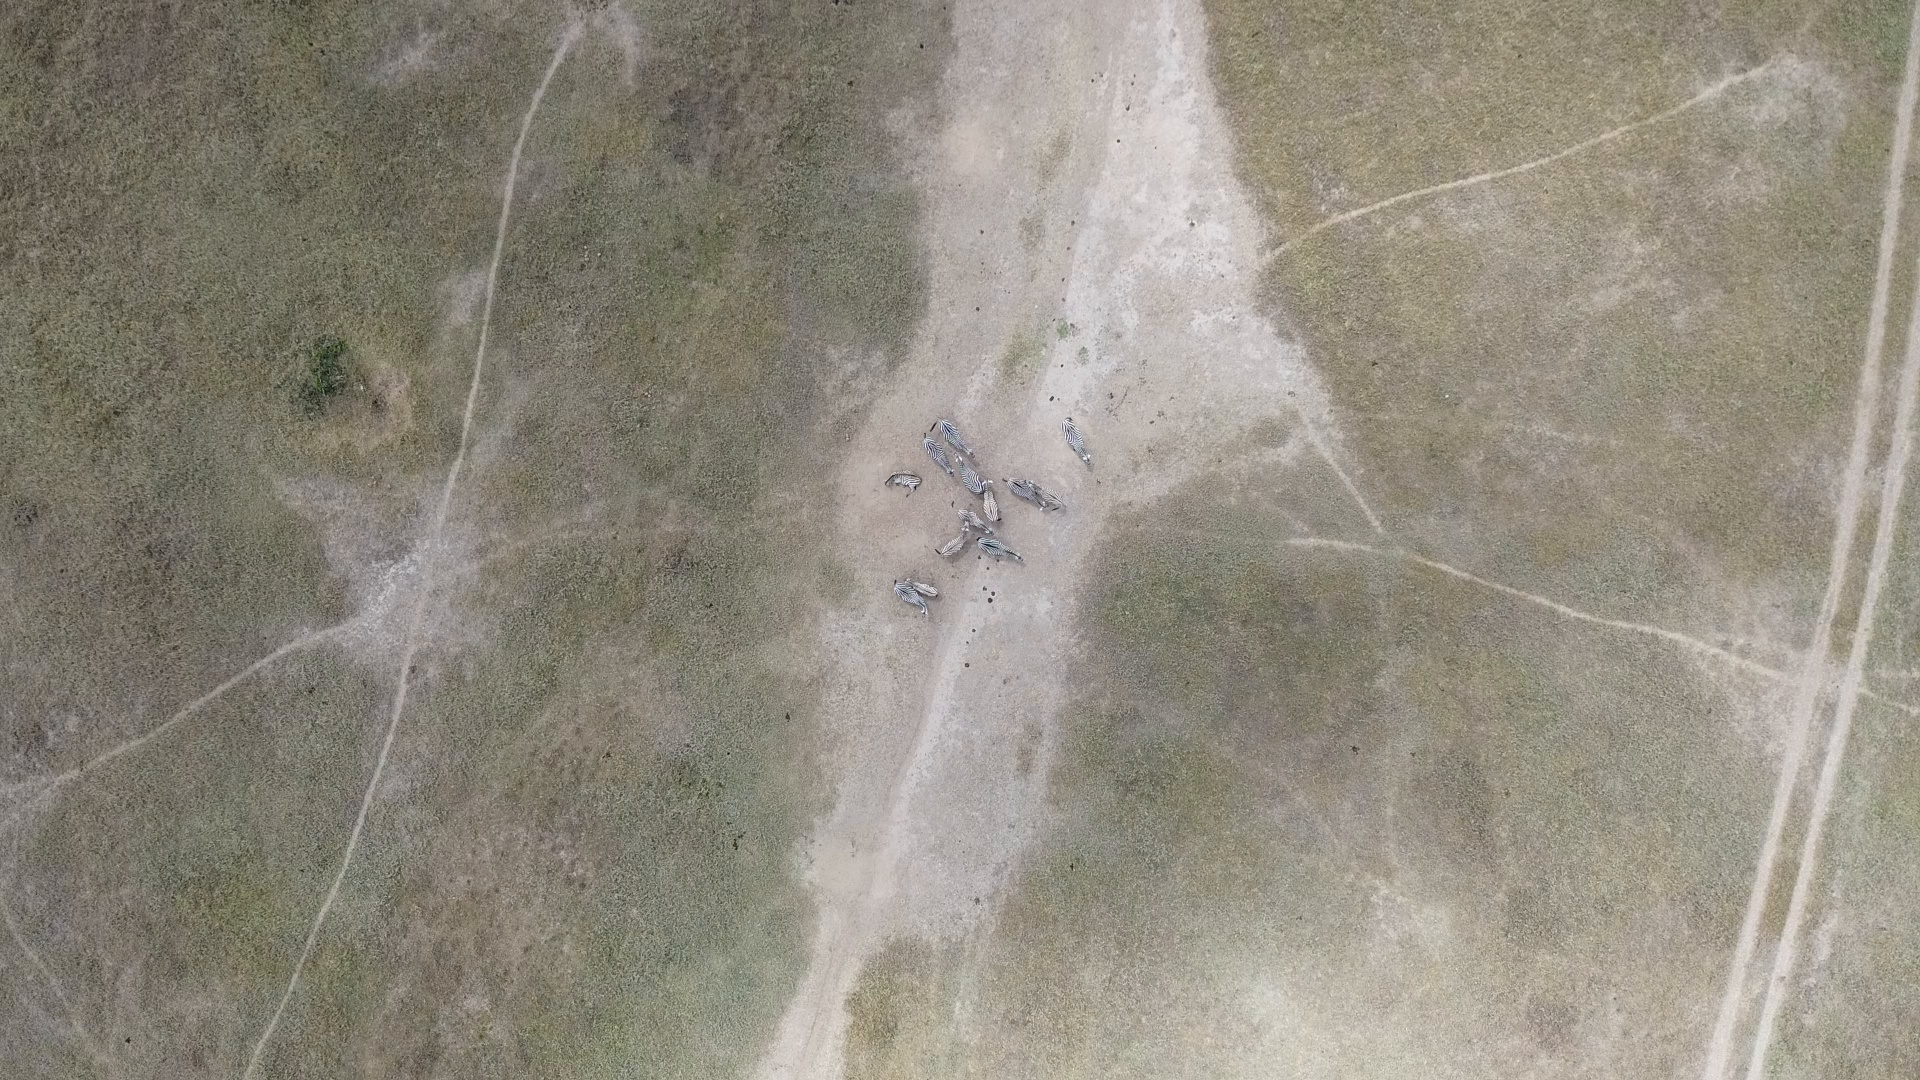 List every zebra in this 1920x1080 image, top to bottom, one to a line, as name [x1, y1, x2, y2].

zebra [1060, 417, 1091, 465]
zebra [939, 420, 976, 458]
zebra [922, 435, 953, 474]
zebra [959, 458, 982, 493]
zebra [886, 475, 920, 489]
zebra [981, 478, 1001, 523]
zebra [1006, 478, 1048, 511]
zebra [1028, 481, 1066, 509]
zebra [959, 508, 995, 533]
zebra [942, 521, 973, 559]
zebra [977, 539, 1021, 563]
zebra [899, 579, 936, 597]
zebra [895, 586, 929, 613]